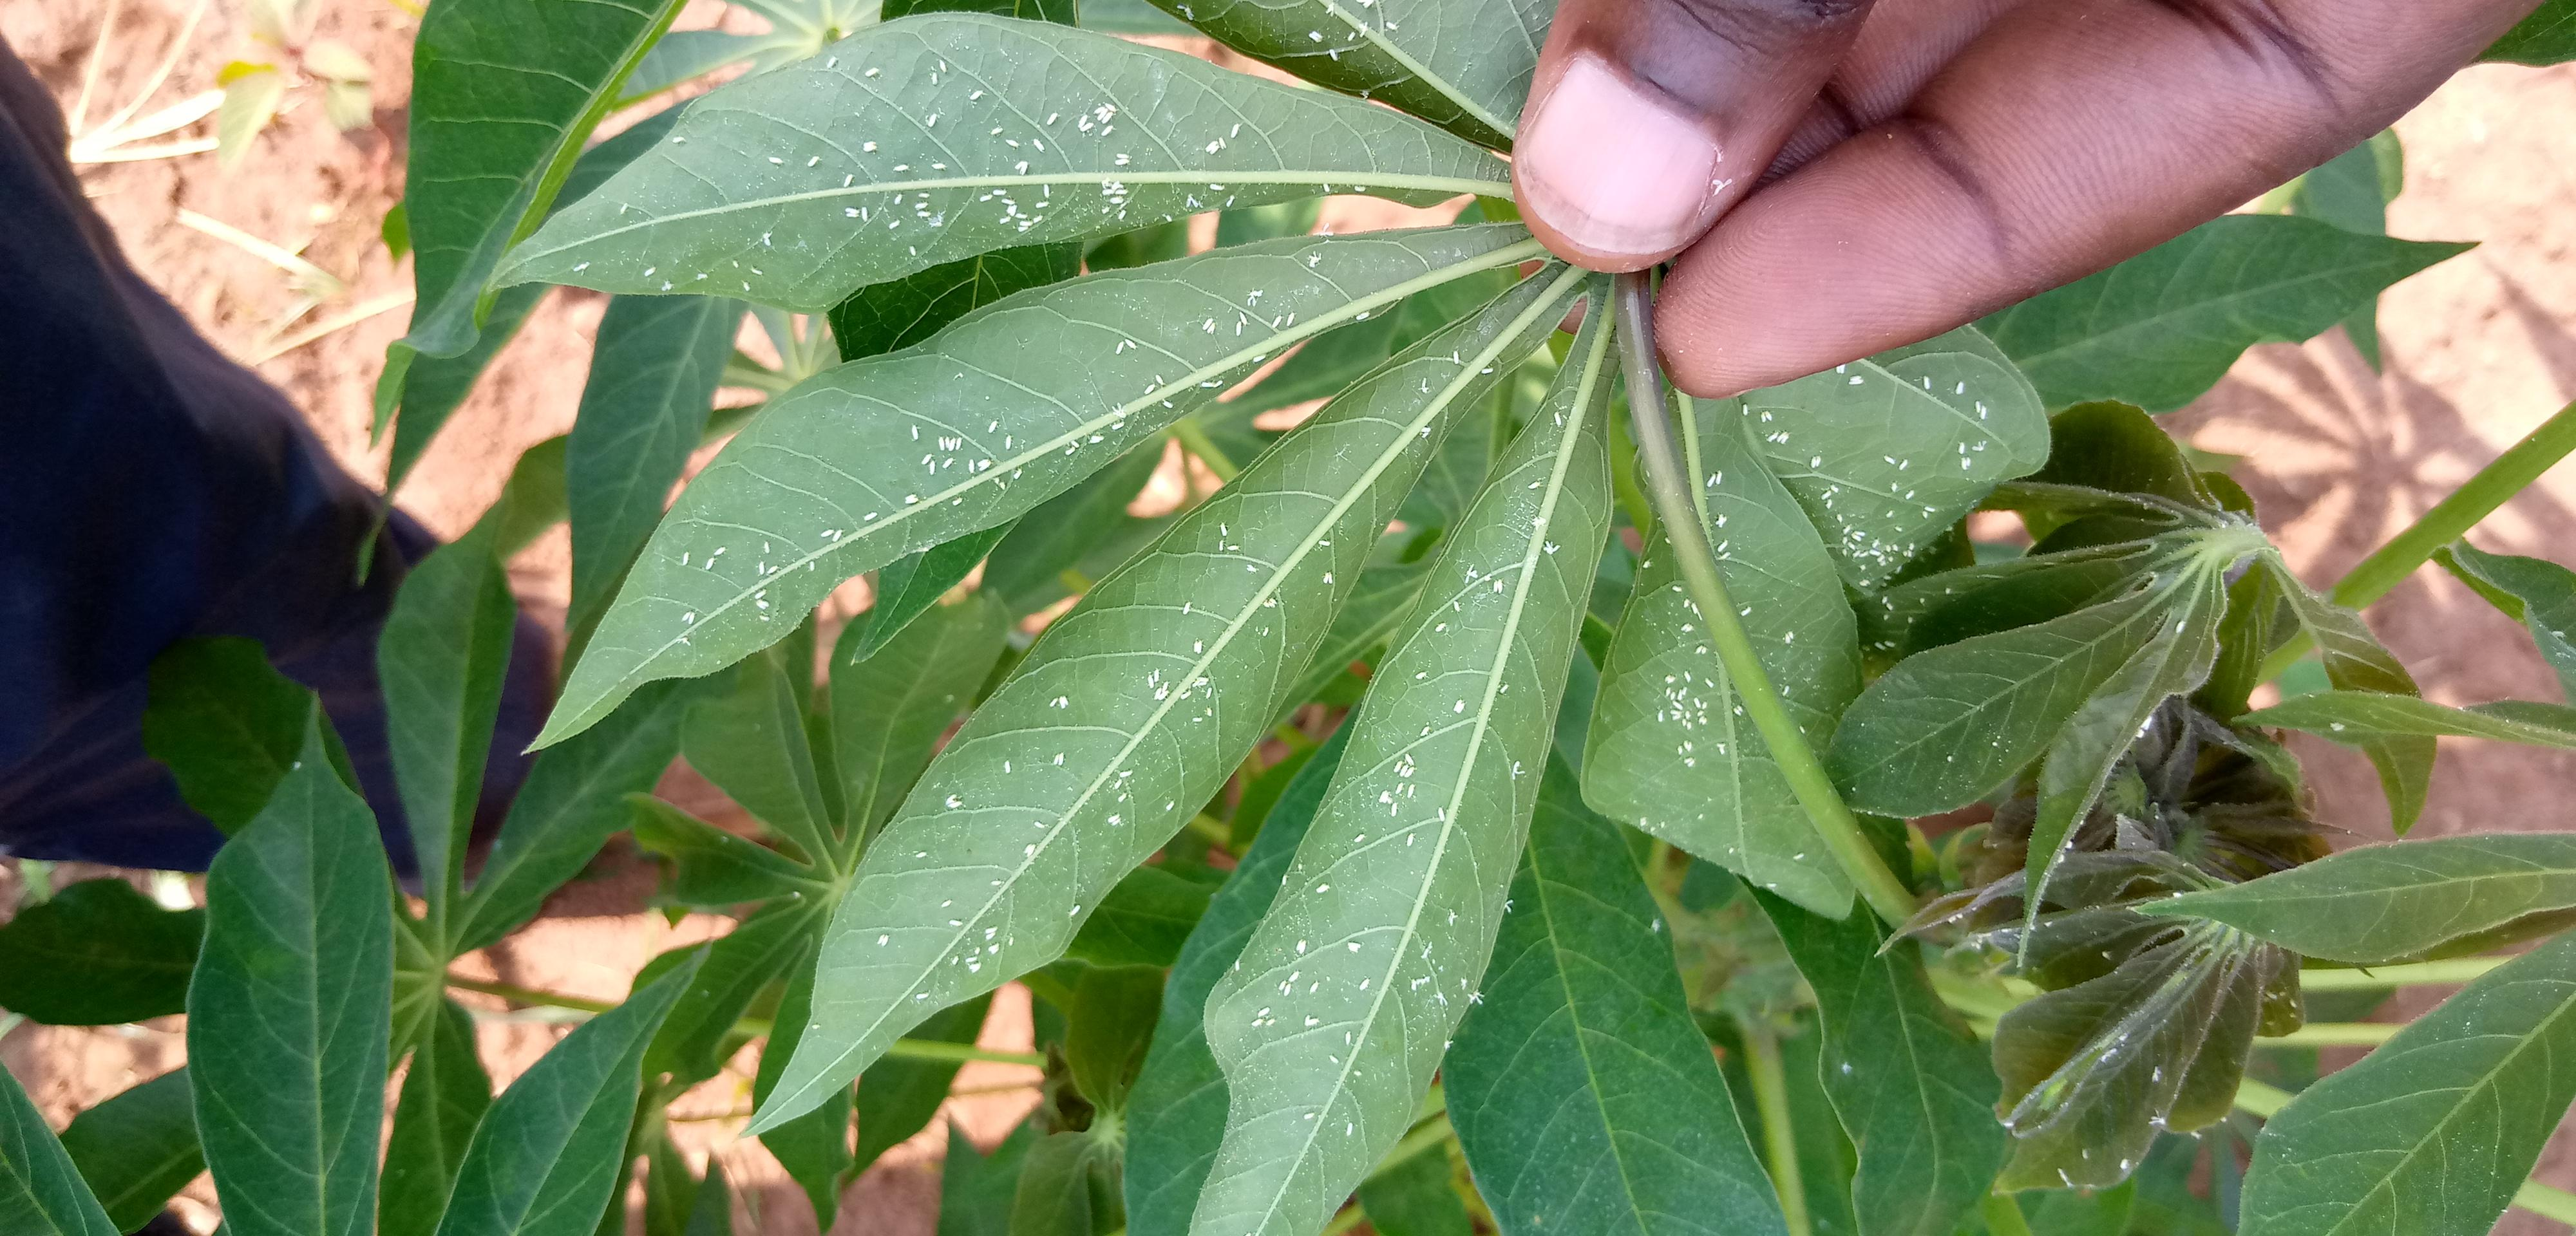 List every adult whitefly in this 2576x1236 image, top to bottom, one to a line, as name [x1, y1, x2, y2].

whitefly [1354, 1, 1374, 9]
whitefly [1324, 1, 1335, 17]
whitefly [1176, 5, 1195, 23]
whitefly [1358, 19, 1370, 40]
whitefly [1385, 20, 1399, 32]
whitefly [1347, 30, 1356, 42]
whitefly [1309, 30, 1323, 43]
whitefly [1329, 48, 1339, 62]
whitefly [825, 54, 840, 70]
whitefly [937, 58, 949, 75]
whitefly [863, 66, 880, 78]
whitefly [931, 71, 940, 87]
whitefly [967, 89, 985, 101]
whitefly [1104, 102, 1117, 112]
whitefly [1093, 107, 1106, 115]
whitefly [1098, 108, 1108, 120]
whitefly [1045, 111, 1059, 126]
whitefly [925, 111, 938, 129]
whitefly [1102, 111, 1113, 124]
whitefly [1076, 113, 1088, 127]
whitefly [1081, 122, 1095, 133]
whitefly [1229, 122, 1242, 139]
whitefly [988, 125, 1004, 136]
whitefly [1099, 125, 1117, 137]
whitefly [671, 135, 687, 146]
whitefly [1217, 136, 1227, 149]
whitefly [1003, 137, 1021, 149]
whitefly [1032, 137, 1047, 154]
whitefly [862, 140, 878, 145]
whitefly [1205, 140, 1218, 153]
whitefly [1210, 145, 1219, 154]
whitefly [863, 146, 879, 153]
whitefly [1115, 152, 1132, 158]
whitefly [766, 154, 784, 168]
whitefly [806, 154, 824, 168]
whitefly [1114, 159, 1132, 166]
whitefly [929, 161, 951, 172]
whitefly [1014, 161, 1023, 171]
whitefly [1019, 161, 1029, 176]
whitefly [891, 163, 911, 174]
whitefly [842, 173, 857, 189]
whitefly [1711, 176, 1734, 198]
whitefly [1101, 176, 1112, 189]
whitefly [1112, 179, 1124, 189]
whitefly [1208, 182, 1225, 192]
whitefly [1043, 183, 1051, 199]
whitefly [1322, 183, 1332, 192]
whitefly [1354, 184, 1366, 193]
whitefly [992, 189, 1008, 196]
whitefly [1102, 189, 1114, 194]
whitefly [1115, 189, 1129, 196]
whitefly [893, 190, 905, 205]
whitefly [917, 191, 930, 199]
whitefly [979, 193, 994, 202]
whitefly [1185, 193, 1198, 209]
whitefly [1226, 193, 1236, 209]
whitefly [1109, 196, 1124, 205]
whitefly [1001, 198, 1016, 205]
whitefly [1034, 200, 1052, 209]
whitefly [618, 200, 630, 216]
whitefly [914, 201, 929, 210]
whitefly [1007, 203, 1012, 214]
whitefly [1011, 204, 1017, 216]
whitefly [1099, 204, 1110, 216]
whitefly [861, 205, 869, 222]
whitefly [845, 206, 860, 214]
whitefly [1118, 209, 1127, 221]
whitefly [916, 210, 932, 219]
whitefly [1015, 212, 1028, 220]
whitefly [846, 212, 859, 219]
whitefly [929, 213, 943, 229]
whitefly [1164, 213, 1173, 225]
whitefly [1033, 214, 1043, 223]
whitefly [998, 215, 1012, 225]
whitefly [888, 217, 901, 230]
whitefly [1019, 219, 1034, 227]
whitefly [1316, 221, 1337, 238]
whitefly [1018, 225, 1029, 232]
whitefly [762, 229, 774, 248]
whitefly [907, 244, 919, 257]
whitefly [1306, 250, 1324, 268]
whitefly [571, 257, 591, 277]
whitefly [731, 258, 741, 270]
whitefly [643, 265, 658, 277]
whitefly [750, 266, 763, 276]
whitefly [696, 270, 709, 281]
whitefly [661, 278, 674, 292]
whitefly [741, 280, 752, 292]
whitefly [1244, 288, 1266, 306]
whitefly [1238, 310, 1249, 326]
whitefly [1285, 310, 1297, 328]
whitefly [1354, 310, 1371, 322]
whitefly [1271, 313, 1283, 330]
whitefly [1202, 317, 1214, 332]
whitefly [1236, 320, 1244, 338]
whitefly [1207, 322, 1216, 335]
whitefly [1124, 337, 1138, 351]
whitefly [1115, 340, 1124, 355]
whitefly [1452, 350, 1461, 365]
whitefly [1253, 353, 1267, 364]
whitefly [1835, 364, 1846, 375]
whitefly [1479, 366, 1494, 375]
whitefly [1921, 372, 1932, 392]
whitefly [1155, 373, 1166, 386]
whitefly [1848, 374, 1862, 380]
whitefly [1417, 376, 1431, 396]
whitefly [1953, 379, 1966, 397]
whitefly [1848, 380, 1864, 385]
whitefly [1144, 382, 1156, 396]
whitefly [1160, 398, 1175, 409]
whitefly [1974, 398, 1981, 414]
whitefly [1112, 401, 1129, 418]
whitefly [1741, 402, 1749, 417]
whitefly [1979, 405, 1988, 420]
whitefly [1764, 409, 1773, 422]
whitefly [1760, 410, 1766, 424]
whitefly [1551, 411, 1566, 427]
whitefly [1111, 419, 1125, 431]
whitefly [987, 420, 998, 436]
whitefly [909, 422, 922, 442]
whitefly [1418, 426, 1432, 433]
whitefly [1766, 431, 1779, 443]
whitefly [1776, 431, 1788, 445]
whitefly [1004, 432, 1013, 451]
whitefly [1421, 432, 1430, 439]
whitefly [1087, 434, 1106, 445]
whitefly [945, 435, 950, 450]
whitefly [938, 436, 945, 451]
whitefly [956, 436, 962, 451]
whitefly [949, 437, 956, 451]
whitefly [1955, 438, 1966, 455]
whitefly [1971, 438, 1989, 453]
whitefly [1070, 439, 1081, 448]
whitefly [1064, 446, 1075, 456]
whitefly [920, 451, 934, 466]
whitefly [1882, 453, 1895, 465]
whitefly [1809, 454, 1816, 469]
whitefly [1816, 455, 1822, 468]
whitefly [1960, 455, 1966, 472]
whitefly [1966, 456, 1973, 467]
whitefly [942, 456, 955, 469]
whitefly [967, 458, 975, 475]
whitefly [976, 458, 992, 472]
whitefly [1897, 458, 1909, 471]
whitefly [928, 459, 936, 478]
whitefly [1012, 467, 1024, 482]
whitefly [1715, 470, 1724, 485]
whitefly [1707, 472, 1716, 489]
whitefly [992, 476, 1001, 486]
whitefly [1525, 478, 1542, 492]
whitefly [999, 480, 1007, 491]
whitefly [1889, 480, 1899, 492]
whitefly [1829, 483, 1839, 494]
whitefly [1821, 489, 1832, 501]
whitefly [1904, 489, 1916, 501]
whitefly [906, 493, 918, 500]
whitefly [951, 496, 967, 507]
whitefly [905, 497, 919, 505]
whitefly [1825, 498, 1833, 510]
whitefly [1922, 506, 1937, 512]
whitefly [1884, 509, 1897, 518]
whitefly [860, 510, 880, 523]
whitefly [1921, 510, 1929, 520]
whitefly [1713, 512, 1729, 530]
whitefly [1529, 513, 1548, 530]
whitefly [1835, 513, 1844, 525]
whitefly [1219, 521, 1230, 536]
whitefly [1842, 523, 1851, 536]
whitefly [1893, 524, 1904, 532]
whitefly [820, 528, 835, 539]
whitefly [833, 528, 844, 543]
whitefly [1853, 529, 1866, 537]
whitefly [1851, 532, 1861, 542]
whitefly [1662, 536, 1673, 547]
whitefly [1841, 536, 1848, 546]
whitefly [1870, 538, 1880, 549]
whitefly [763, 538, 772, 554]
whitefly [1218, 538, 1225, 554]
whitefly [1541, 538, 1564, 556]
whitefly [1715, 538, 1729, 552]
whitefly [1316, 539, 1332, 546]
whitefly [1848, 541, 1857, 552]
whitefly [1893, 541, 1900, 552]
whitefly [1908, 541, 1915, 550]
whitefly [1885, 543, 1892, 554]
whitefly [1226, 543, 1240, 553]
whitefly [712, 545, 728, 556]
whitefly [1841, 547, 1848, 558]
whitefly [1869, 548, 1881, 557]
whitefly [1859, 549, 1870, 558]
whitefly [1902, 549, 1908, 557]
whitefly [1852, 550, 1861, 559]
whitefly [1908, 550, 1913, 559]
whitefly [681, 550, 689, 566]
whitefly [1717, 550, 1732, 562]
whitefly [1877, 554, 1885, 563]
whitefly [1887, 556, 1894, 563]
whitefly [705, 557, 715, 570]
whitefly [1640, 557, 1653, 570]
whitefly [757, 559, 765, 577]
whitefly [808, 559, 816, 574]
whitefly [1878, 559, 1887, 568]
whitefly [1464, 561, 1479, 585]
whitefly [1244, 563, 1260, 574]
whitefly [1859, 564, 1866, 572]
whitefly [766, 565, 781, 575]
whitefly [1322, 570, 1329, 584]
whitefly [1482, 570, 1493, 583]
whitefly [1328, 571, 1334, 585]
whitefly [1497, 577, 1504, 595]
whitefly [1858, 578, 1872, 587]
whitefly [1492, 579, 1498, 594]
whitefly [1671, 583, 1685, 594]
whitefly [1943, 586, 1953, 595]
whitefly [753, 587, 768, 599]
whitefly [1880, 594, 1889, 604]
whitefly [1681, 595, 1690, 610]
whitefly [1918, 597, 1926, 604]
whitefly [1269, 597, 1278, 609]
whitefly [754, 598, 771, 610]
whitefly [1180, 599, 1191, 615]
whitefly [1452, 599, 1462, 613]
whitefly [1262, 600, 1270, 609]
whitefly [1690, 601, 1701, 614]
whitefly [1886, 602, 1893, 612]
whitefly [1739, 603, 1754, 618]
whitefly [681, 610, 691, 623]
whitefly [688, 612, 696, 626]
whitefly [1882, 612, 1891, 621]
whitefly [758, 613, 772, 623]
whitefly [1906, 615, 1915, 625]
whitefly [2173, 619, 2186, 634]
whitefly [1433, 621, 1448, 633]
whitefly [1679, 622, 1696, 634]
whitefly [1261, 624, 1271, 638]
whitefly [2549, 627, 2567, 641]
whitefly [1788, 631, 1795, 641]
whitefly [1784, 633, 1790, 644]
whitefly [676, 635, 692, 648]
whitefly [1193, 639, 1198, 654]
whitefly [1197, 640, 1204, 656]
whitefly [1884, 640, 1896, 649]
whitefly [1873, 641, 1886, 651]
whitefly [1694, 644, 1703, 655]
whitefly [1702, 645, 1708, 655]
whitefly [1153, 668, 1160, 682]
whitefly [1682, 669, 1692, 684]
whitefly [1412, 670, 1432, 682]
whitefly [1662, 670, 1677, 685]
whitefly [1146, 673, 1154, 689]
whitefly [1196, 675, 1210, 682]
whitefly [1703, 675, 1719, 689]
whitefly [1162, 679, 1170, 691]
whitefly [1192, 681, 1200, 688]
whitefly [1199, 682, 1207, 686]
whitefly [1499, 682, 1509, 695]
whitefly [1781, 684, 1790, 698]
whitefly [1682, 685, 1688, 697]
whitefly [1665, 686, 1671, 697]
whitefly [1153, 686, 1161, 702]
whitefly [1204, 686, 1213, 700]
whitefly [1676, 688, 1682, 701]
whitefly [1160, 689, 1170, 701]
whitefly [1180, 689, 1193, 701]
whitefly [1670, 691, 1676, 700]
whitefly [1059, 695, 1065, 709]
whitefly [1063, 695, 1069, 707]
whitefly [1692, 696, 1701, 709]
whitefly [1048, 697, 1059, 707]
whitefly [1453, 698, 1463, 713]
whitefly [1672, 700, 1684, 711]
whitefly [1701, 700, 1709, 711]
whitefly [1457, 702, 1466, 715]
whitefly [1737, 704, 1744, 712]
whitefly [1206, 706, 1213, 718]
whitefly [1732, 707, 1741, 716]
whitefly [1655, 707, 1665, 724]
whitefly [1668, 709, 1682, 715]
whitefly [1696, 709, 1704, 716]
whitefly [1683, 709, 1692, 719]
whitefly [1191, 715, 1204, 724]
whitefly [1671, 715, 1683, 721]
whitefly [2140, 715, 2152, 729]
whitefly [1698, 716, 1703, 726]
whitefly [1681, 717, 1687, 727]
whitefly [1702, 717, 1707, 725]
whitefly [2327, 718, 2345, 733]
whitefly [1686, 720, 1693, 732]
whitefly [1416, 724, 1431, 737]
whitefly [1799, 724, 1807, 735]
whitefly [2136, 729, 2145, 739]
whitefly [1683, 738, 1693, 753]
whitefly [1990, 740, 2000, 748]
whitefly [1716, 742, 1727, 747]
whitefly [1676, 744, 1684, 757]
whitefly [1718, 747, 1727, 755]
whitefly [1057, 752, 1065, 767]
whitefly [1403, 752, 1416, 766]
whitefly [1053, 753, 1060, 767]
whitefly [1946, 754, 1953, 764]
whitefly [1682, 756, 1694, 763]
whitefly [1003, 758, 1012, 775]
whitefly [1393, 759, 1403, 774]
whitefly [1510, 759, 1527, 782]
whitefly [1687, 759, 1695, 767]
whitefly [1400, 763, 1409, 778]
whitefly [1405, 766, 1416, 778]
whitefly [1119, 768, 1134, 778]
whitefly [1113, 778, 1124, 789]
whitefly [1394, 780, 1404, 796]
whitefly [1406, 783, 1416, 800]
whitefly [1117, 789, 1129, 803]
whitefly [1378, 791, 1390, 805]
whitefly [945, 792, 958, 805]
whitefly [1164, 798, 1179, 812]
whitefly [949, 801, 963, 809]
whitefly [1391, 801, 1398, 818]
whitefly [1435, 805, 1446, 823]
whitefly [1696, 812, 1703, 821]
whitefly [1107, 813, 1121, 823]
whitefly [1638, 815, 1647, 829]
whitefly [1112, 817, 1122, 826]
whitefly [1658, 819, 1667, 830]
whitefly [1033, 820, 1046, 829]
whitefly [1403, 830, 1416, 848]
whitefly [1353, 832, 1366, 843]
whitefly [2063, 839, 2074, 850]
whitefly [1024, 843, 1032, 854]
whitefly [1028, 843, 1036, 858]
whitefly [1725, 845, 1736, 857]
whitefly [912, 850, 929, 859]
whitefly [1791, 851, 1806, 861]
whitefly [2056, 852, 2065, 865]
whitefly [1280, 874, 1288, 887]
whitefly [989, 878, 1001, 886]
whitefly [1765, 881, 1779, 889]
whitefly [1314, 881, 1332, 895]
whitefly [2171, 891, 2183, 899]
whitefly [1501, 897, 1515, 915]
whitefly [940, 899, 954, 909]
whitefly [1067, 902, 1083, 918]
whitefly [1444, 906, 1461, 928]
whitefly [1647, 916, 1662, 933]
whitefly [948, 918, 964, 928]
whitefly [2042, 919, 2054, 929]
whitefly [983, 925, 999, 935]
whitefly [985, 931, 997, 940]
whitefly [876, 933, 885, 946]
whitefly [882, 934, 889, 946]
whitefly [1006, 934, 1018, 949]
whitefly [1296, 939, 1303, 951]
whitefly [1345, 939, 1363, 955]
whitefly [1300, 940, 1307, 955]
whitefly [1419, 940, 1435, 961]
whitefly [989, 942, 1001, 955]
whitefly [974, 945, 981, 955]
whitefly [2100, 950, 2115, 962]
whitefly [951, 954, 961, 966]
whitefly [965, 955, 978, 964]
whitefly [1234, 959, 1242, 971]
whitefly [968, 961, 983, 974]
whitefly [1289, 969, 1300, 982]
whitefly [1459, 975, 1470, 991]
whitefly [1408, 975, 1419, 993]
whitefly [1358, 977, 1371, 992]
whitefly [1307, 978, 1320, 997]
whitefly [1278, 980, 1287, 991]
whitefly [1283, 982, 1292, 998]
whitefly [1467, 989, 1486, 1007]
whitefly [1432, 990, 1452, 1010]
whitefly [914, 991, 931, 1000]
whitefly [1257, 1006, 1272, 1018]
whitefly [1304, 1013, 1309, 1026]
whitefly [1265, 1016, 1276, 1028]
whitefly [1309, 1016, 1320, 1027]
whitefly [1251, 1018, 1265, 1027]
whitefly [810, 1023, 822, 1031]
whitefly [1344, 1029, 1353, 1046]
whitefly [1442, 1038, 1455, 1052]
whitefly [1327, 1054, 1341, 1065]
whitefly [1840, 1060, 1855, 1076]
whitefly [2150, 1062, 2162, 1085]
whitefly [1351, 1068, 1364, 1078]
whitefly [1302, 1110, 1317, 1121]
whitefly [2145, 1113, 2166, 1127]
whitefly [2002, 1120, 2014, 1128]
whitefly [1343, 1121, 1356, 1138]
whitefly [2190, 1129, 2203, 1141]
whitefly [2119, 1157, 2131, 1171]